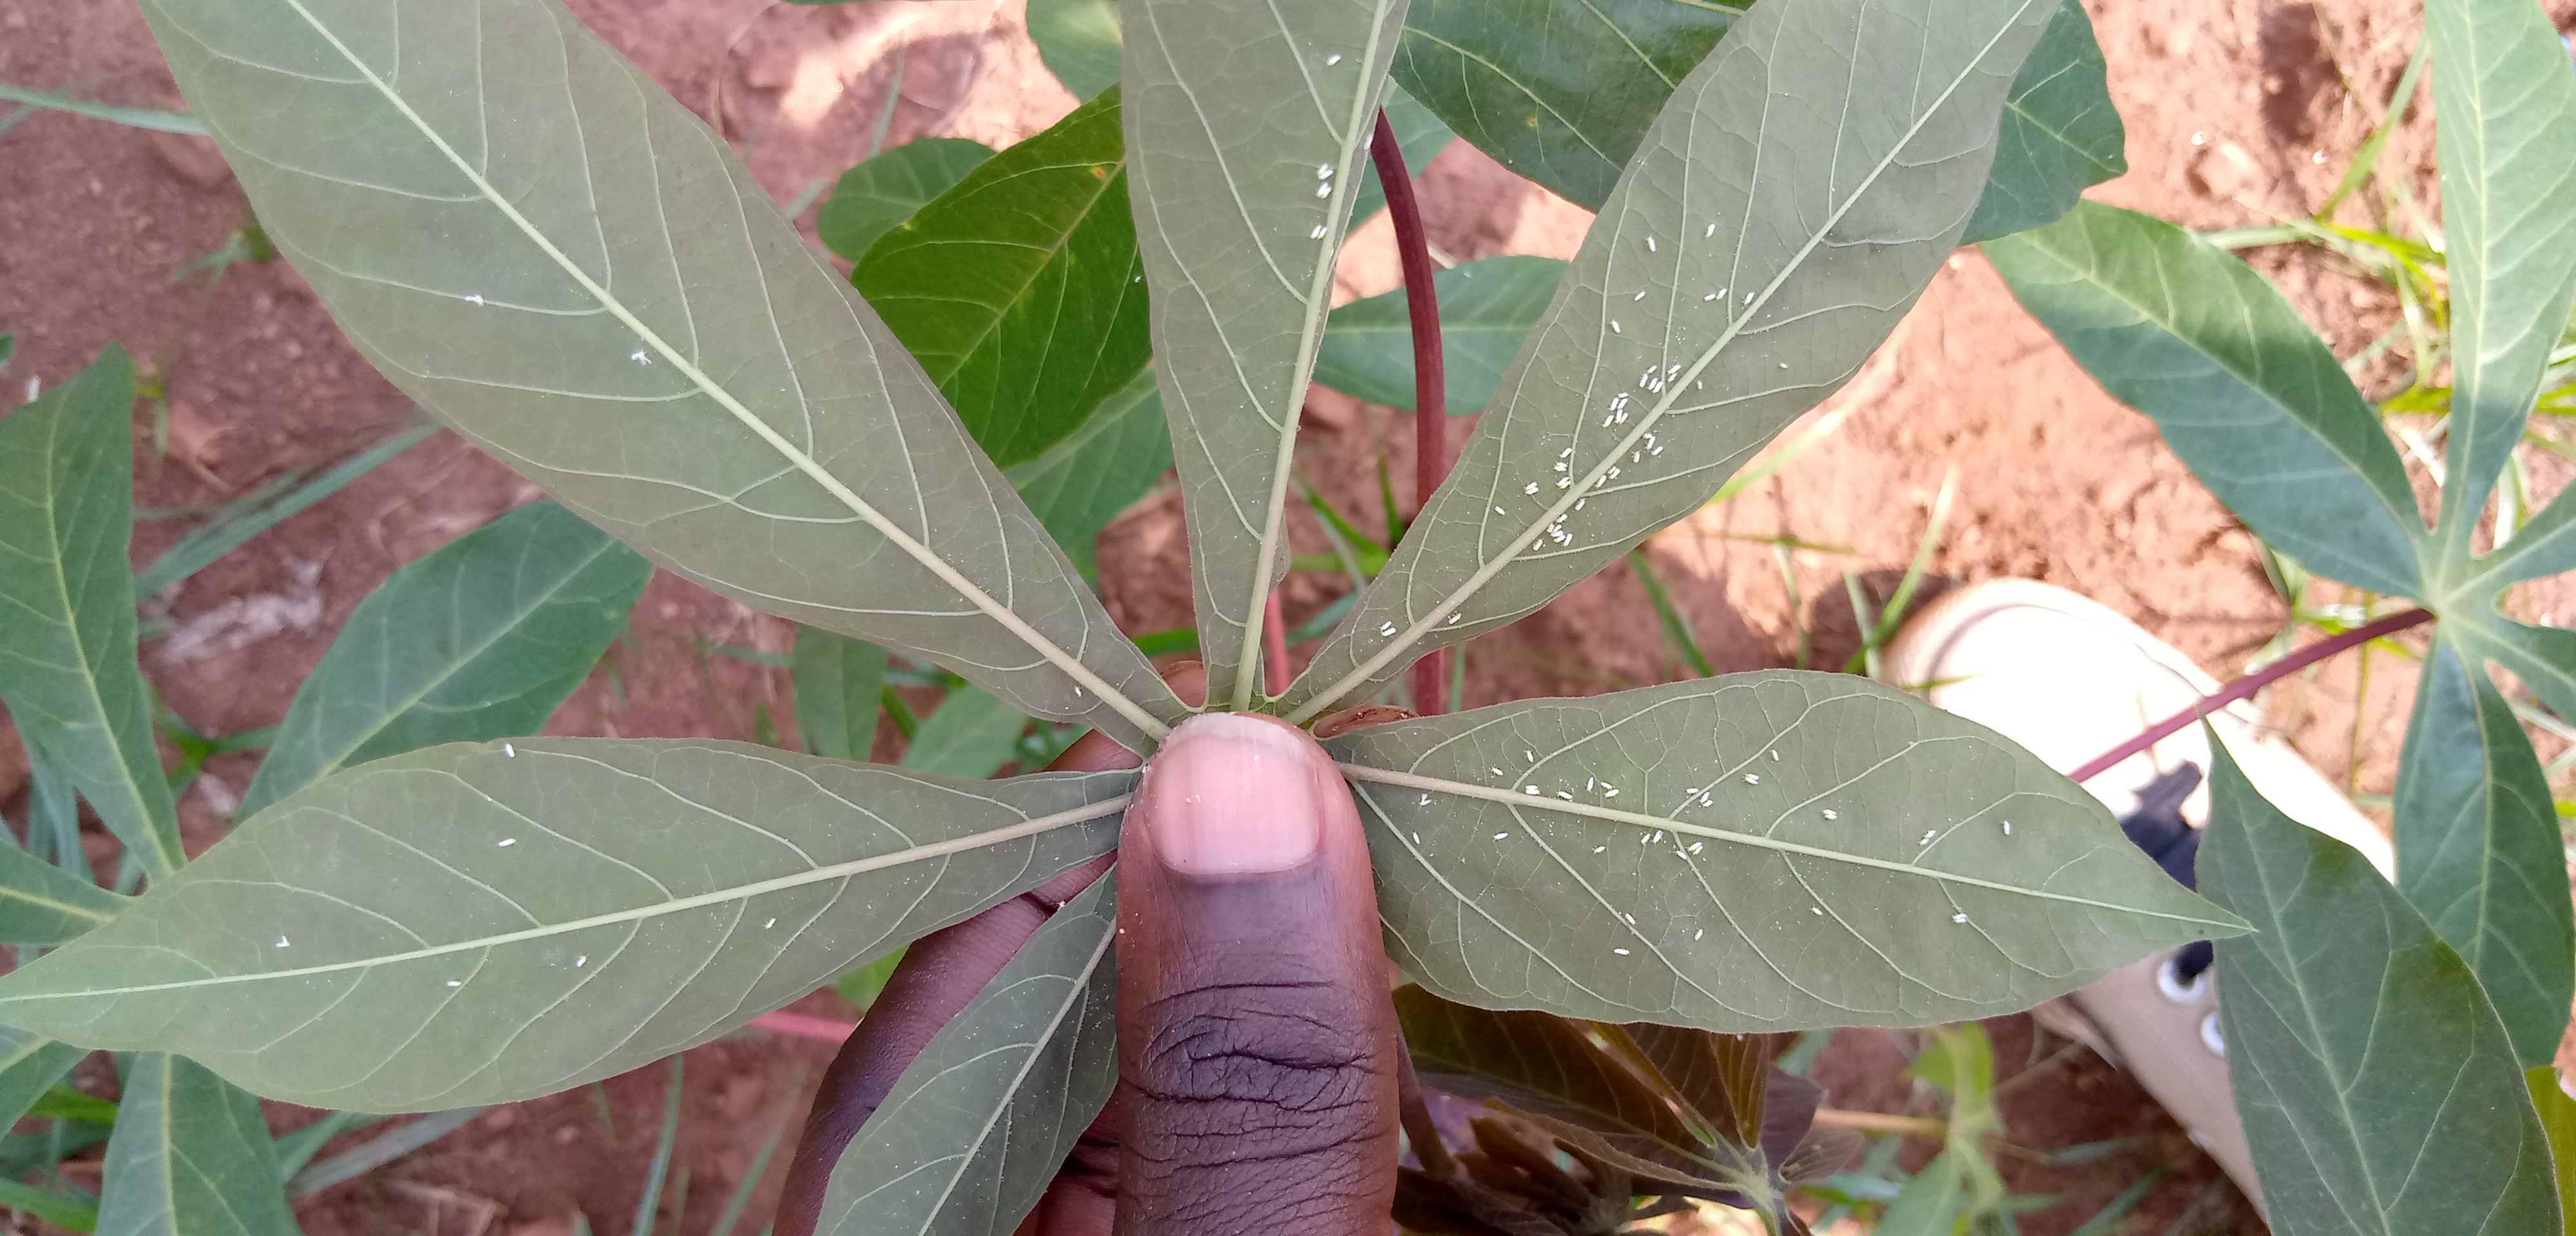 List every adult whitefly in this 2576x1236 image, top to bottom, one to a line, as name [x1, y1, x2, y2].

whitefly [1325, 51, 1340, 69]
whitefly [1363, 132, 1374, 153]
whitefly [1314, 160, 1334, 180]
whitefly [1314, 182, 1331, 201]
whitefly [1704, 220, 1716, 243]
whitefly [1311, 223, 1329, 243]
whitefly [1644, 232, 1659, 255]
whitefly [1716, 285, 1728, 301]
whitefly [1632, 288, 1649, 305]
whitefly [1702, 289, 1718, 308]
whitefly [1744, 290, 1754, 311]
whitefly [461, 290, 488, 311]
whitefly [1610, 317, 1625, 335]
whitefly [629, 347, 654, 368]
whitefly [1778, 360, 1790, 373]
whitefly [1638, 371, 1650, 391]
whitefly [1694, 379, 1706, 397]
whitefly [1608, 394, 1618, 414]
whitefly [1618, 397, 1629, 409]
whitefly [1602, 414, 1614, 427]
whitefly [1651, 444, 1664, 457]
whitefly [1558, 446, 1575, 459]
whitefly [1630, 449, 1643, 468]
whitefly [1595, 473, 1611, 489]
whitefly [1556, 475, 1577, 490]
whitefly [1524, 479, 1540, 496]
whitefly [1575, 498, 1588, 514]
whitefly [1492, 501, 1507, 519]
whitefly [1553, 512, 1569, 525]
whitefly [1564, 532, 1575, 550]
whitefly [1531, 537, 1546, 553]
whitefly [1446, 611, 1464, 630]
whitefly [1379, 617, 1400, 641]
whitefly [1072, 681, 1084, 701]
whitefly [502, 740, 520, 760]
whitefly [1770, 747, 1783, 764]
whitefly [1523, 749, 1537, 764]
whitefly [1489, 763, 1506, 779]
whitefly [1743, 771, 1759, 786]
whitefly [1585, 774, 1595, 796]
whitefly [1599, 778, 1615, 790]
whitefly [1523, 782, 1543, 799]
whitefly [1684, 785, 1701, 796]
whitefly [1603, 787, 1624, 799]
whitefly [1556, 789, 1573, 801]
whitefly [1415, 789, 1435, 809]
whitefly [1821, 807, 1839, 826]
whitefly [2003, 818, 2012, 839]
whitefly [1651, 827, 1667, 847]
whitefly [1923, 827, 1939, 838]
whitefly [1410, 830, 1422, 848]
whitefly [1492, 830, 1512, 842]
whitefly [1642, 830, 1651, 848]
whitefly [497, 832, 522, 852]
whitefly [1916, 837, 1933, 849]
whitefly [1687, 840, 1705, 859]
whitefly [1591, 843, 1608, 859]
whitefly [1674, 849, 1689, 863]
whitefly [1809, 905, 1830, 919]
whitefly [1950, 910, 1973, 927]
whitefly [1622, 911, 1640, 929]
whitefly [765, 913, 780, 935]
whitefly [1693, 926, 1706, 943]
whitefly [274, 932, 292, 952]
whitefly [1612, 944, 1637, 959]
whitefly [575, 950, 591, 969]
whitefly [445, 975, 464, 990]